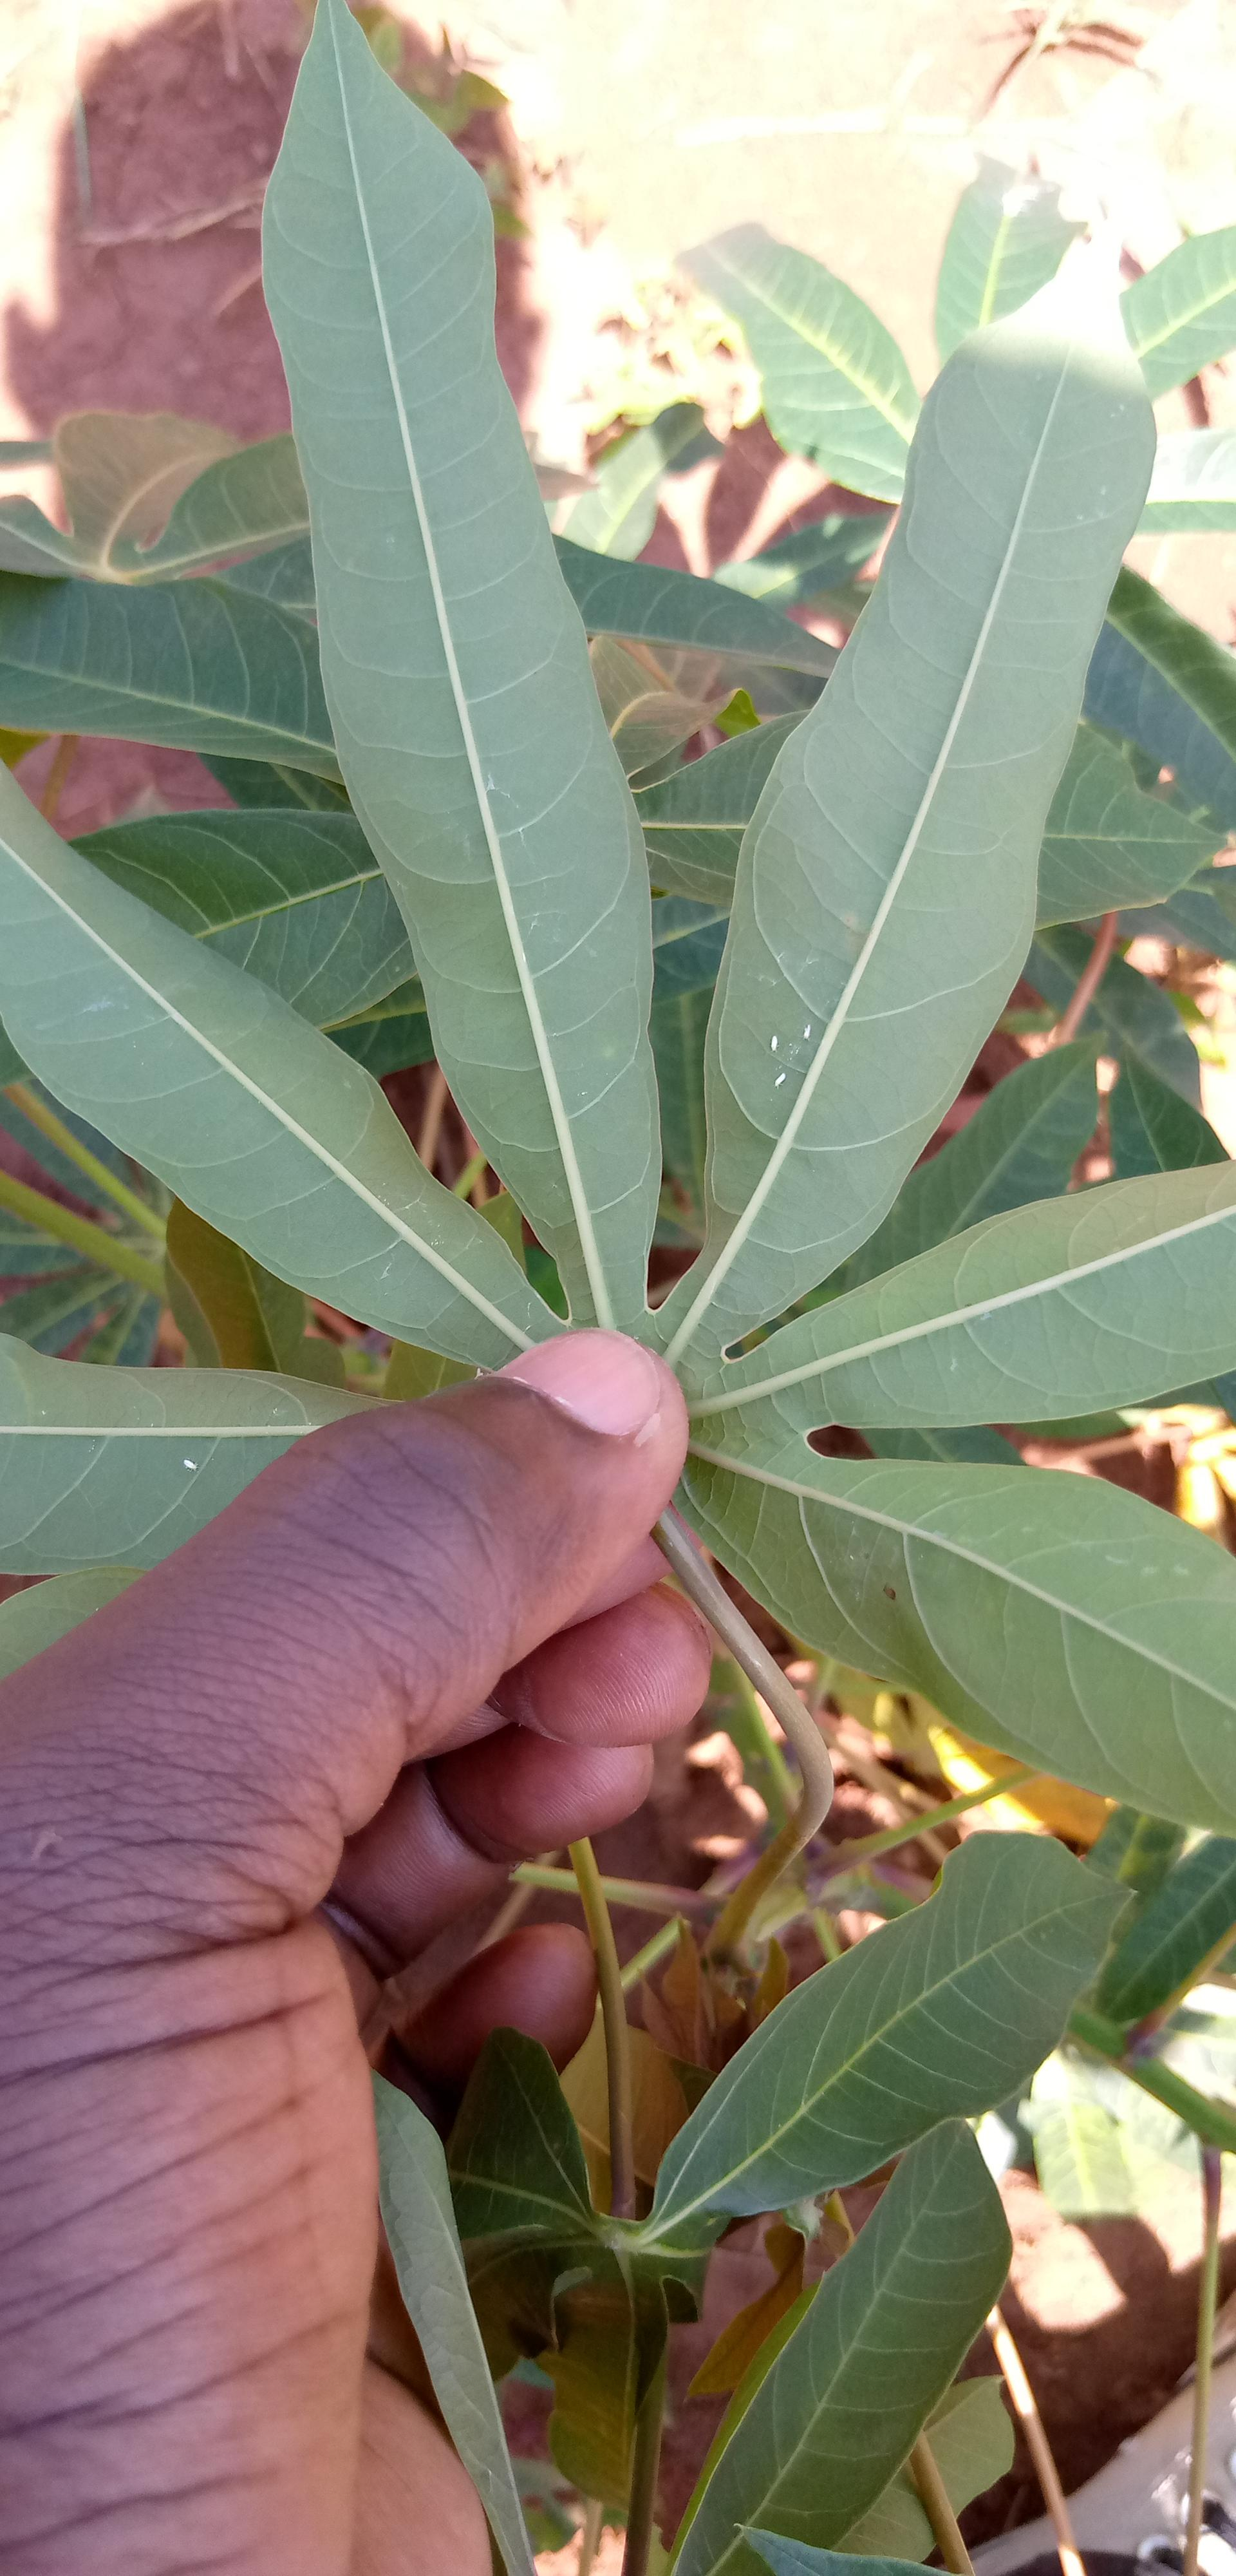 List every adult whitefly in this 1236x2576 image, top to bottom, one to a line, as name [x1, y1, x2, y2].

whitefly [801, 1022, 816, 1042]
whitefly [767, 1032, 782, 1057]
whitefly [772, 1072, 789, 1090]
whitefly [180, 1455, 201, 1473]